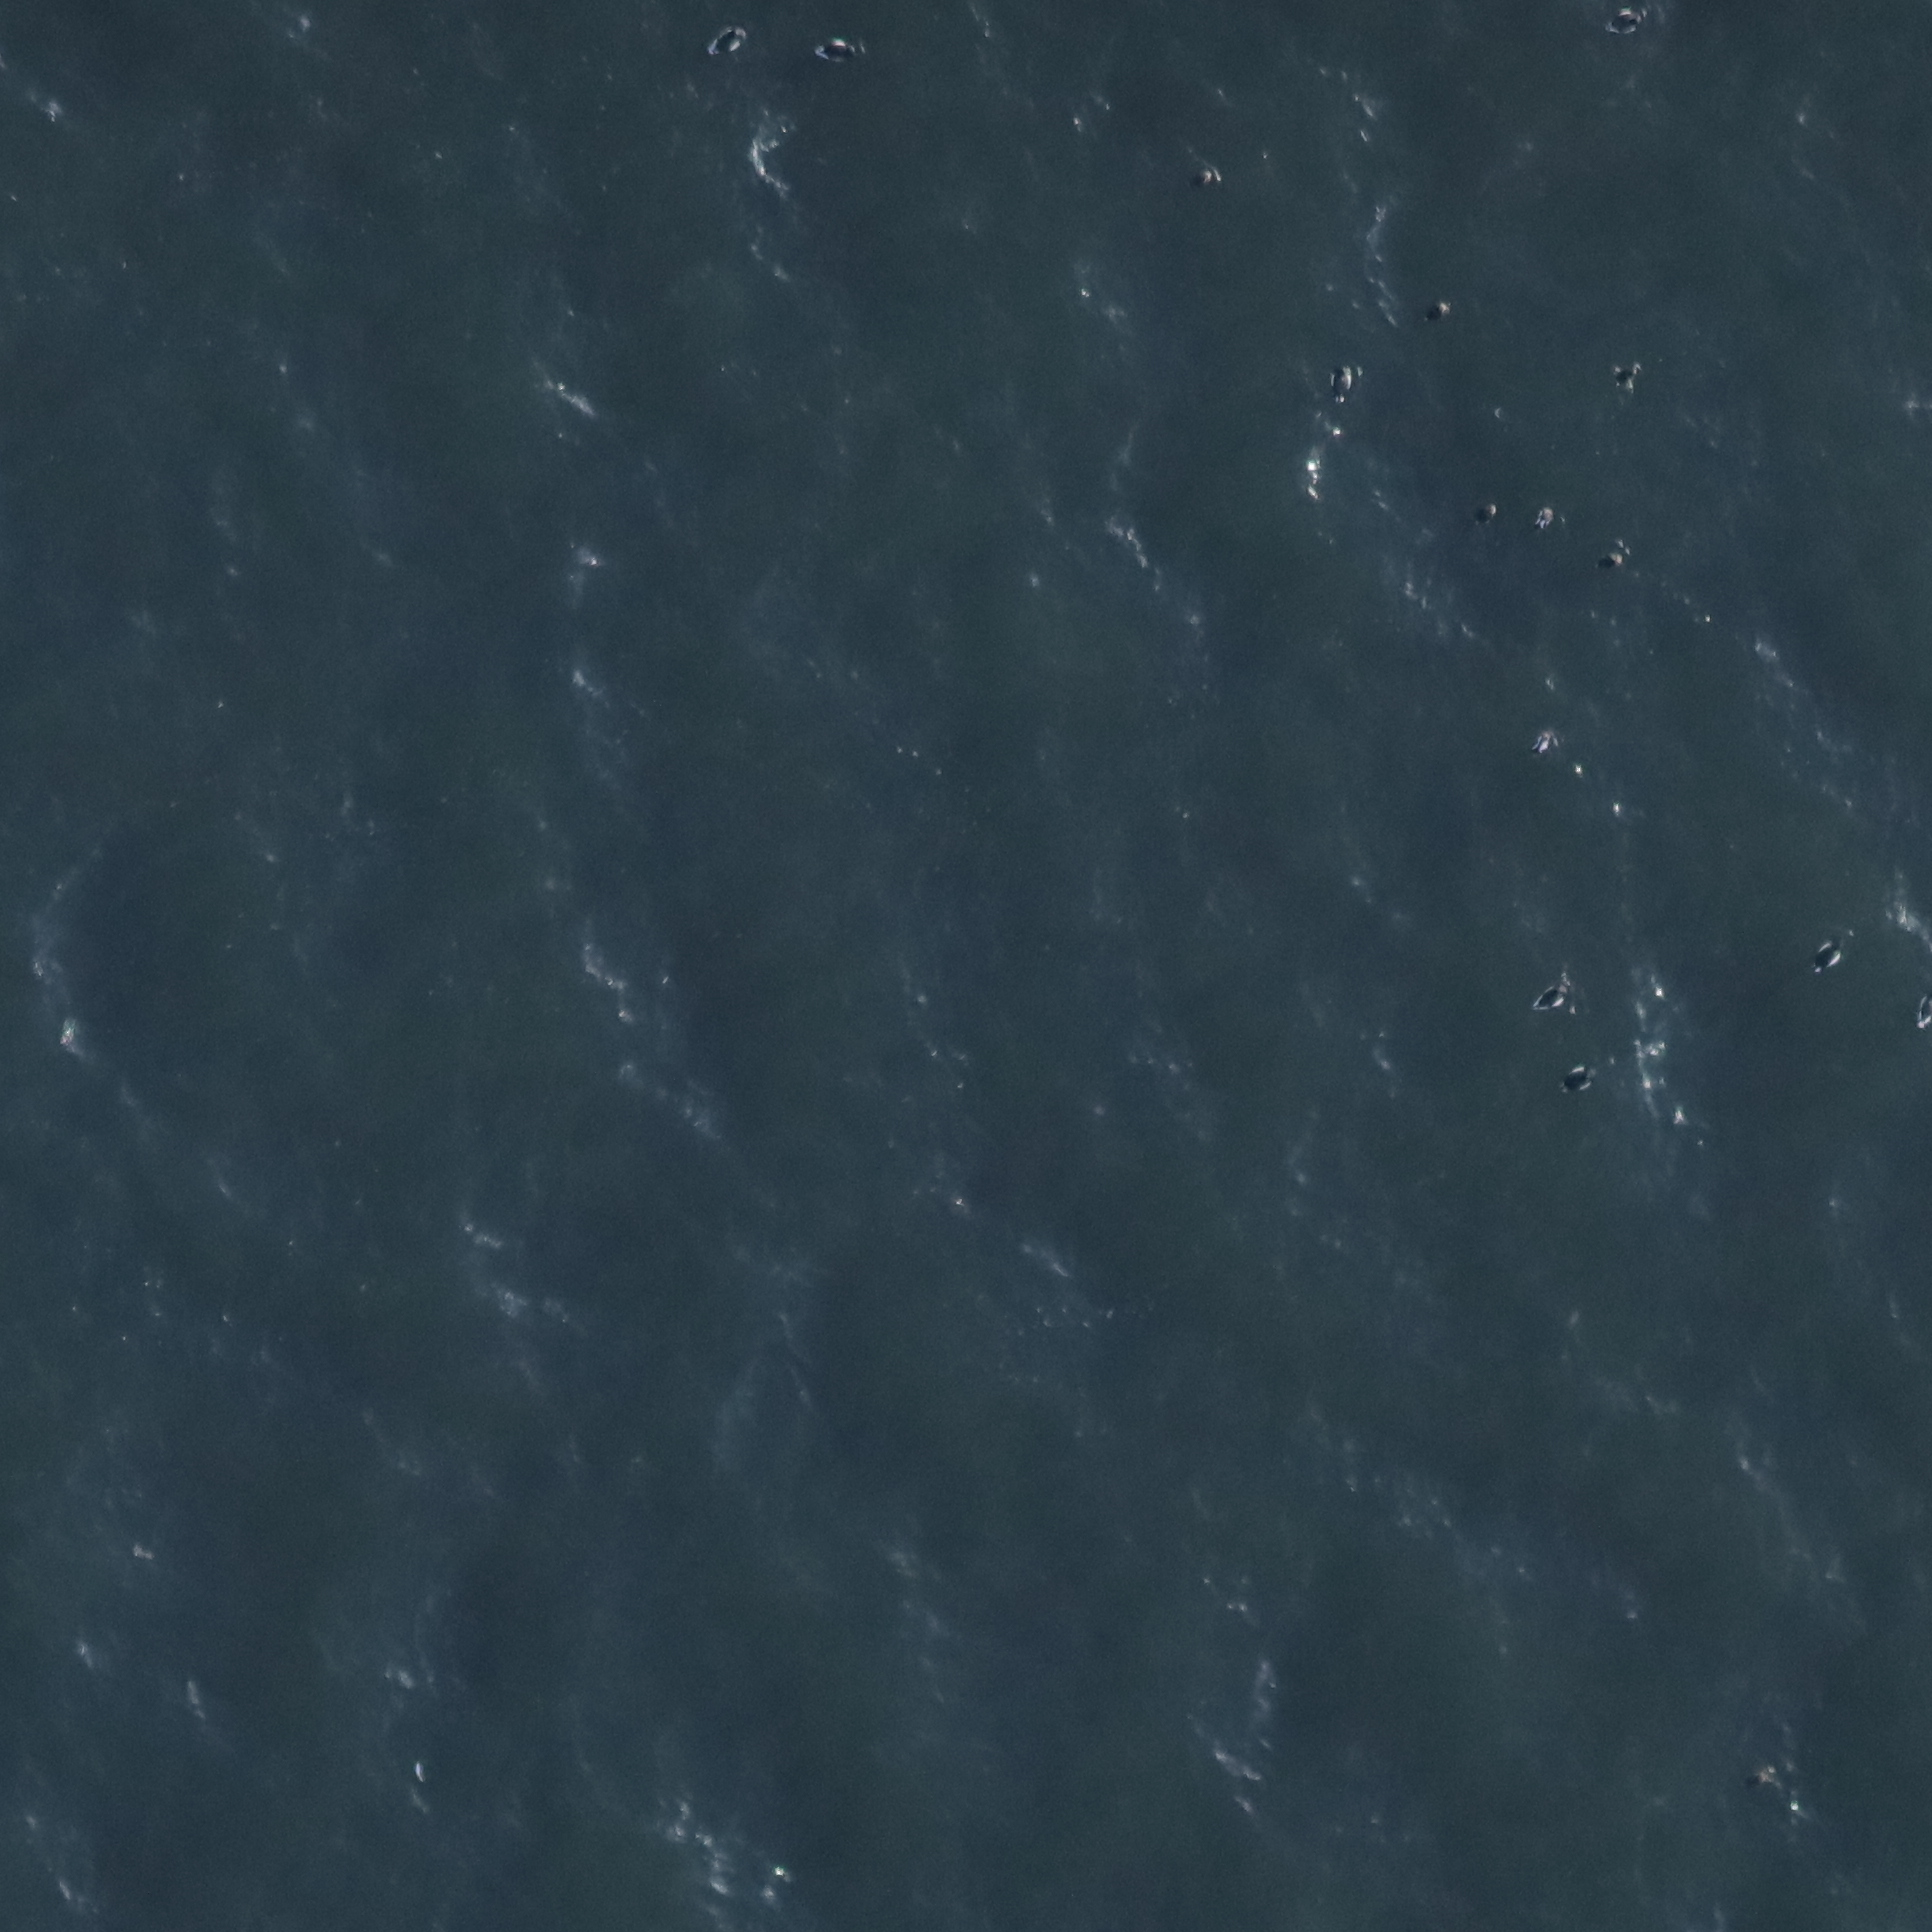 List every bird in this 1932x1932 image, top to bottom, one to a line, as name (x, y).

brant (1621, 22)
brant (721, 43)
other bird (1199, 174)
other bird (1437, 310)
other bird (1626, 375)
brant (1341, 383)
other bird (1488, 511)
other bird (1545, 517)
other bird (1612, 558)
other bird (1544, 742)
brant (1826, 953)
brant (1553, 996)
brant (1930, 1008)
brant (1573, 1080)